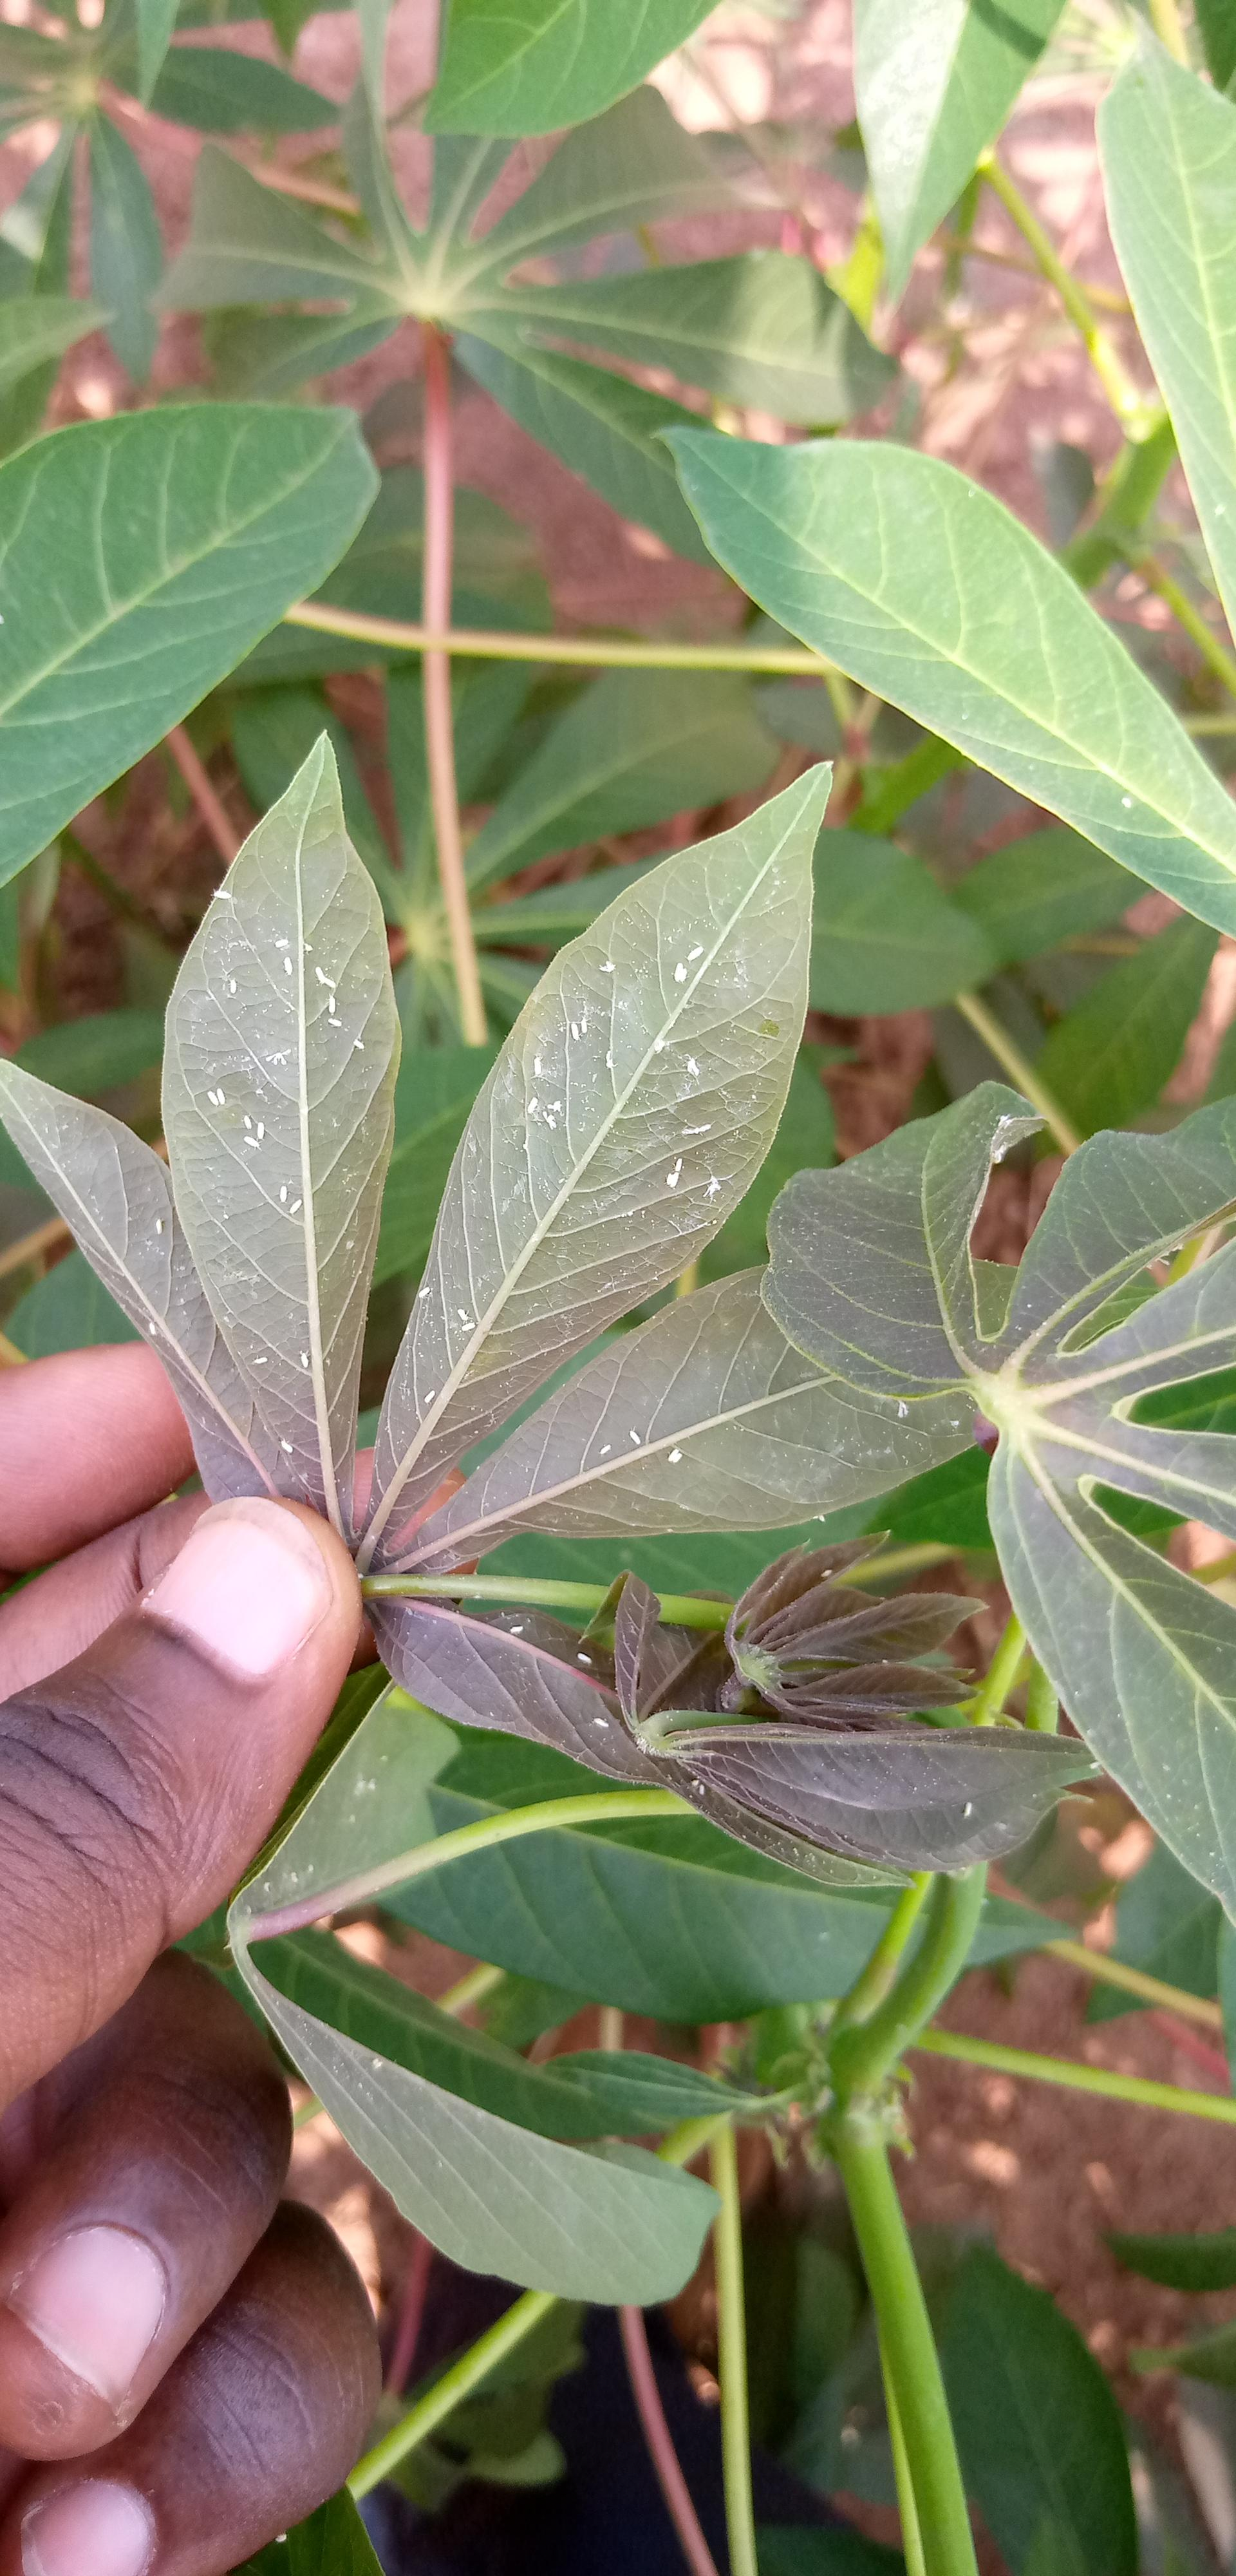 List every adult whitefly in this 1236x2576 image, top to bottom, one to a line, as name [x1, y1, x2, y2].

whitefly [211, 888, 232, 901]
whitefly [272, 934, 289, 951]
whitefly [301, 939, 317, 954]
whitefly [686, 943, 707, 965]
whitefly [278, 954, 295, 980]
whitefly [597, 958, 617, 978]
whitefly [669, 961, 691, 987]
whitefly [314, 963, 326, 985]
whitefly [324, 975, 337, 990]
whitefly [227, 977, 239, 998]
whitefly [324, 990, 341, 1014]
whitefly [579, 1012, 590, 1035]
whitefly [324, 1012, 342, 1030]
whitefly [570, 1020, 580, 1042]
whitefly [350, 1033, 368, 1052]
whitefly [653, 1037, 669, 1056]
whitefly [265, 1046, 293, 1067]
whitefly [602, 1050, 624, 1072]
whitefly [532, 1053, 547, 1079]
whitefly [684, 1054, 703, 1079]
whitefly [214, 1086, 228, 1106]
whitefly [205, 1090, 219, 1107]
whitefly [525, 1095, 538, 1119]
whitefly [547, 1097, 564, 1117]
whitefly [539, 1108, 563, 1135]
whitefly [240, 1113, 253, 1133]
whitefly [254, 1117, 265, 1142]
whitefly [679, 1121, 714, 1139]
whitefly [241, 1132, 262, 1150]
whitefly [673, 1155, 682, 1173]
whitefly [666, 1173, 679, 1189]
whitefly [699, 1173, 725, 1198]
whitefly [276, 1181, 289, 1206]
whitefly [287, 1197, 304, 1218]
whitefly [153, 1215, 165, 1237]
whitefly [415, 1284, 435, 1303]
whitefly [456, 1305, 471, 1322]
whitefly [147, 1320, 158, 1337]
whitefly [458, 1321, 482, 1334]
whitefly [299, 1347, 310, 1368]
whitefly [250, 1353, 268, 1368]
whitefly [422, 1387, 437, 1404]
whitefly [895, 1395, 909, 1419]
whitefly [626, 1426, 646, 1447]
whitefly [276, 1437, 297, 1457]
whitefly [597, 1437, 614, 1461]
whitefly [666, 1446, 680, 1464]
whitefly [675, 1452, 684, 1464]
whitefly [813, 1514, 830, 1529]
whitefly [818, 1566, 834, 1580]
whitefly [508, 1624, 527, 1635]
whitefly [574, 1648, 595, 1667]
whitefly [589, 1714, 614, 1732]
whitefly [1086, 1757, 1105, 1772]
whitefly [689, 1777, 700, 1788]
whitefly [698, 1782, 706, 1797]
whitefly [960, 1799, 977, 1820]